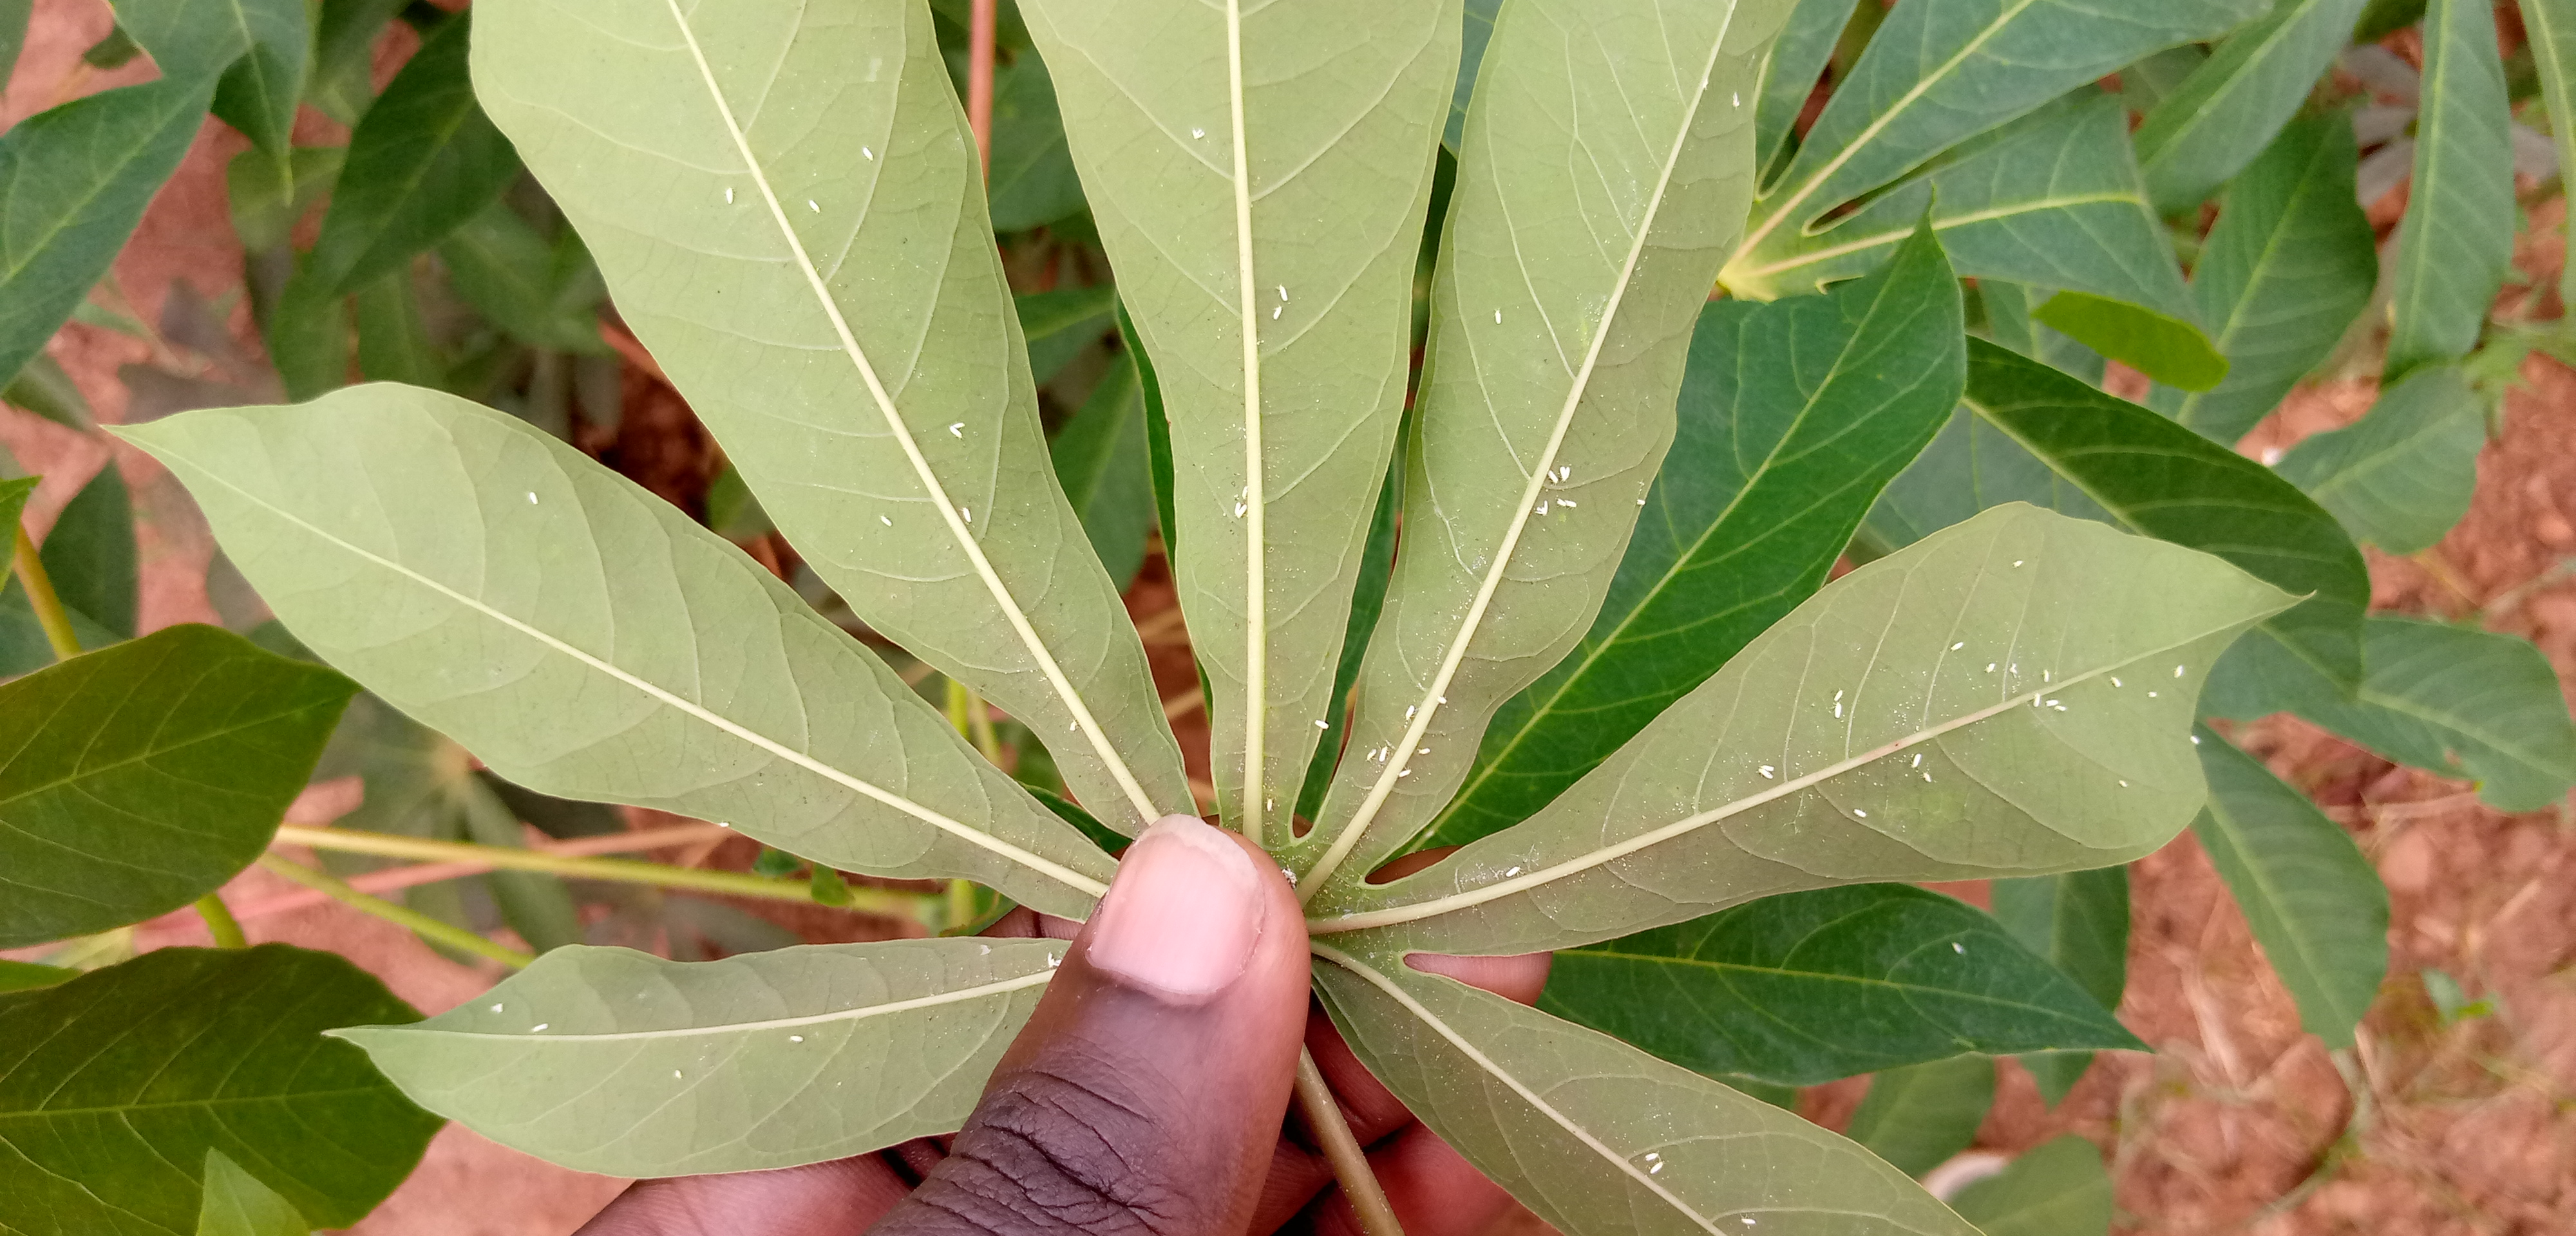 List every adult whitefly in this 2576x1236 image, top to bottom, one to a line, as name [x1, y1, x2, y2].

whitefly [1718, 84, 1750, 115]
whitefly [1180, 116, 1211, 143]
whitefly [855, 135, 880, 169]
whitefly [696, 167, 750, 216]
whitefly [781, 175, 842, 221]
whitefly [1267, 273, 1301, 309]
whitefly [1261, 303, 1296, 332]
whitefly [1484, 309, 1513, 333]
whitefly [927, 394, 979, 451]
whitefly [1216, 476, 1257, 541]
whitefly [520, 479, 562, 520]
whitefly [871, 492, 907, 538]
whitefly [1524, 494, 1553, 528]
whitefly [958, 502, 994, 548]
whitefly [1929, 618, 1963, 664]
whitefly [2159, 636, 2200, 677]
whitefly [1971, 641, 2009, 693]
whitefly [2032, 651, 2061, 693]
whitefly [2102, 659, 2130, 703]
whitefly [2022, 675, 2053, 721]
whitefly [2133, 675, 2166, 711]
whitefly [1814, 680, 1865, 731]
whitefly [2048, 680, 2081, 724]
whitefly [1431, 681, 1450, 714]
whitefly [1387, 691, 1425, 726]
whitefly [1308, 697, 1335, 733]
whitefly [1055, 707, 1088, 747]
whitefly [2184, 716, 2215, 762]
whitefly [1368, 728, 1394, 767]
whitefly [1904, 739, 1932, 783]
whitefly [1358, 740, 1377, 775]
whitefly [1411, 744, 1437, 771]
whitefly [1741, 747, 1777, 796]
whitefly [1385, 760, 1421, 794]
whitefly [1257, 775, 1288, 832]
whitefly [1837, 793, 1880, 837]
whitefly [1490, 860, 1528, 887]
whitefly [1025, 932, 1077, 979]
whitefly [953, 935, 1012, 963]
whitefly [461, 973, 507, 1035]
whitefly [533, 1002, 572, 1045]
whitefly [765, 1020, 835, 1071]
whitefly [659, 1058, 690, 1094]
whitefly [1638, 1141, 1672, 1190]
whitefly [1739, 1192, 1765, 1236]